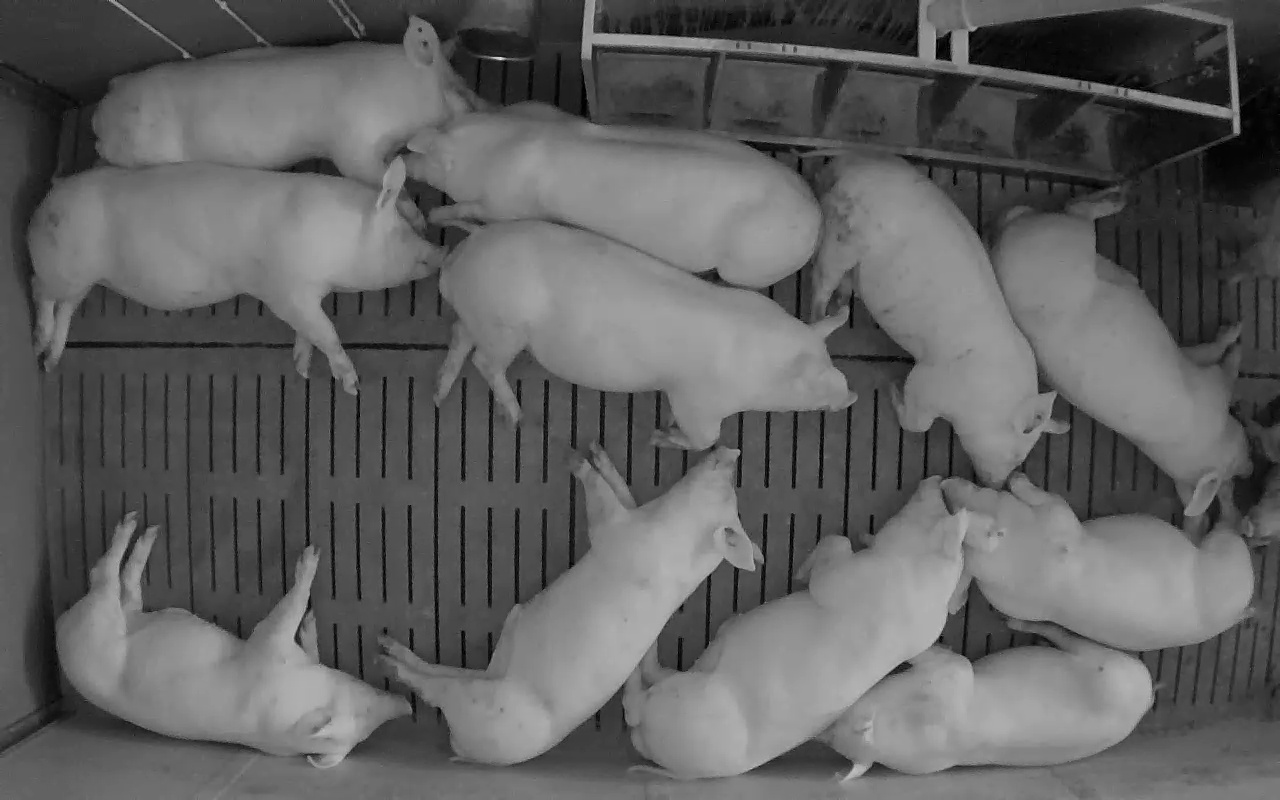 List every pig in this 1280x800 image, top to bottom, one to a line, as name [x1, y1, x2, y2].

pig [91, 17, 493, 240]
pig [385, 73, 824, 291]
pig [791, 147, 1076, 490]
pig [25, 153, 450, 397]
pig [984, 186, 1253, 517]
pig [434, 218, 859, 453]
pig [376, 443, 767, 769]
pig [939, 471, 1256, 652]
pig [621, 473, 970, 779]
pig [51, 509, 415, 767]
pig [811, 618, 1165, 781]